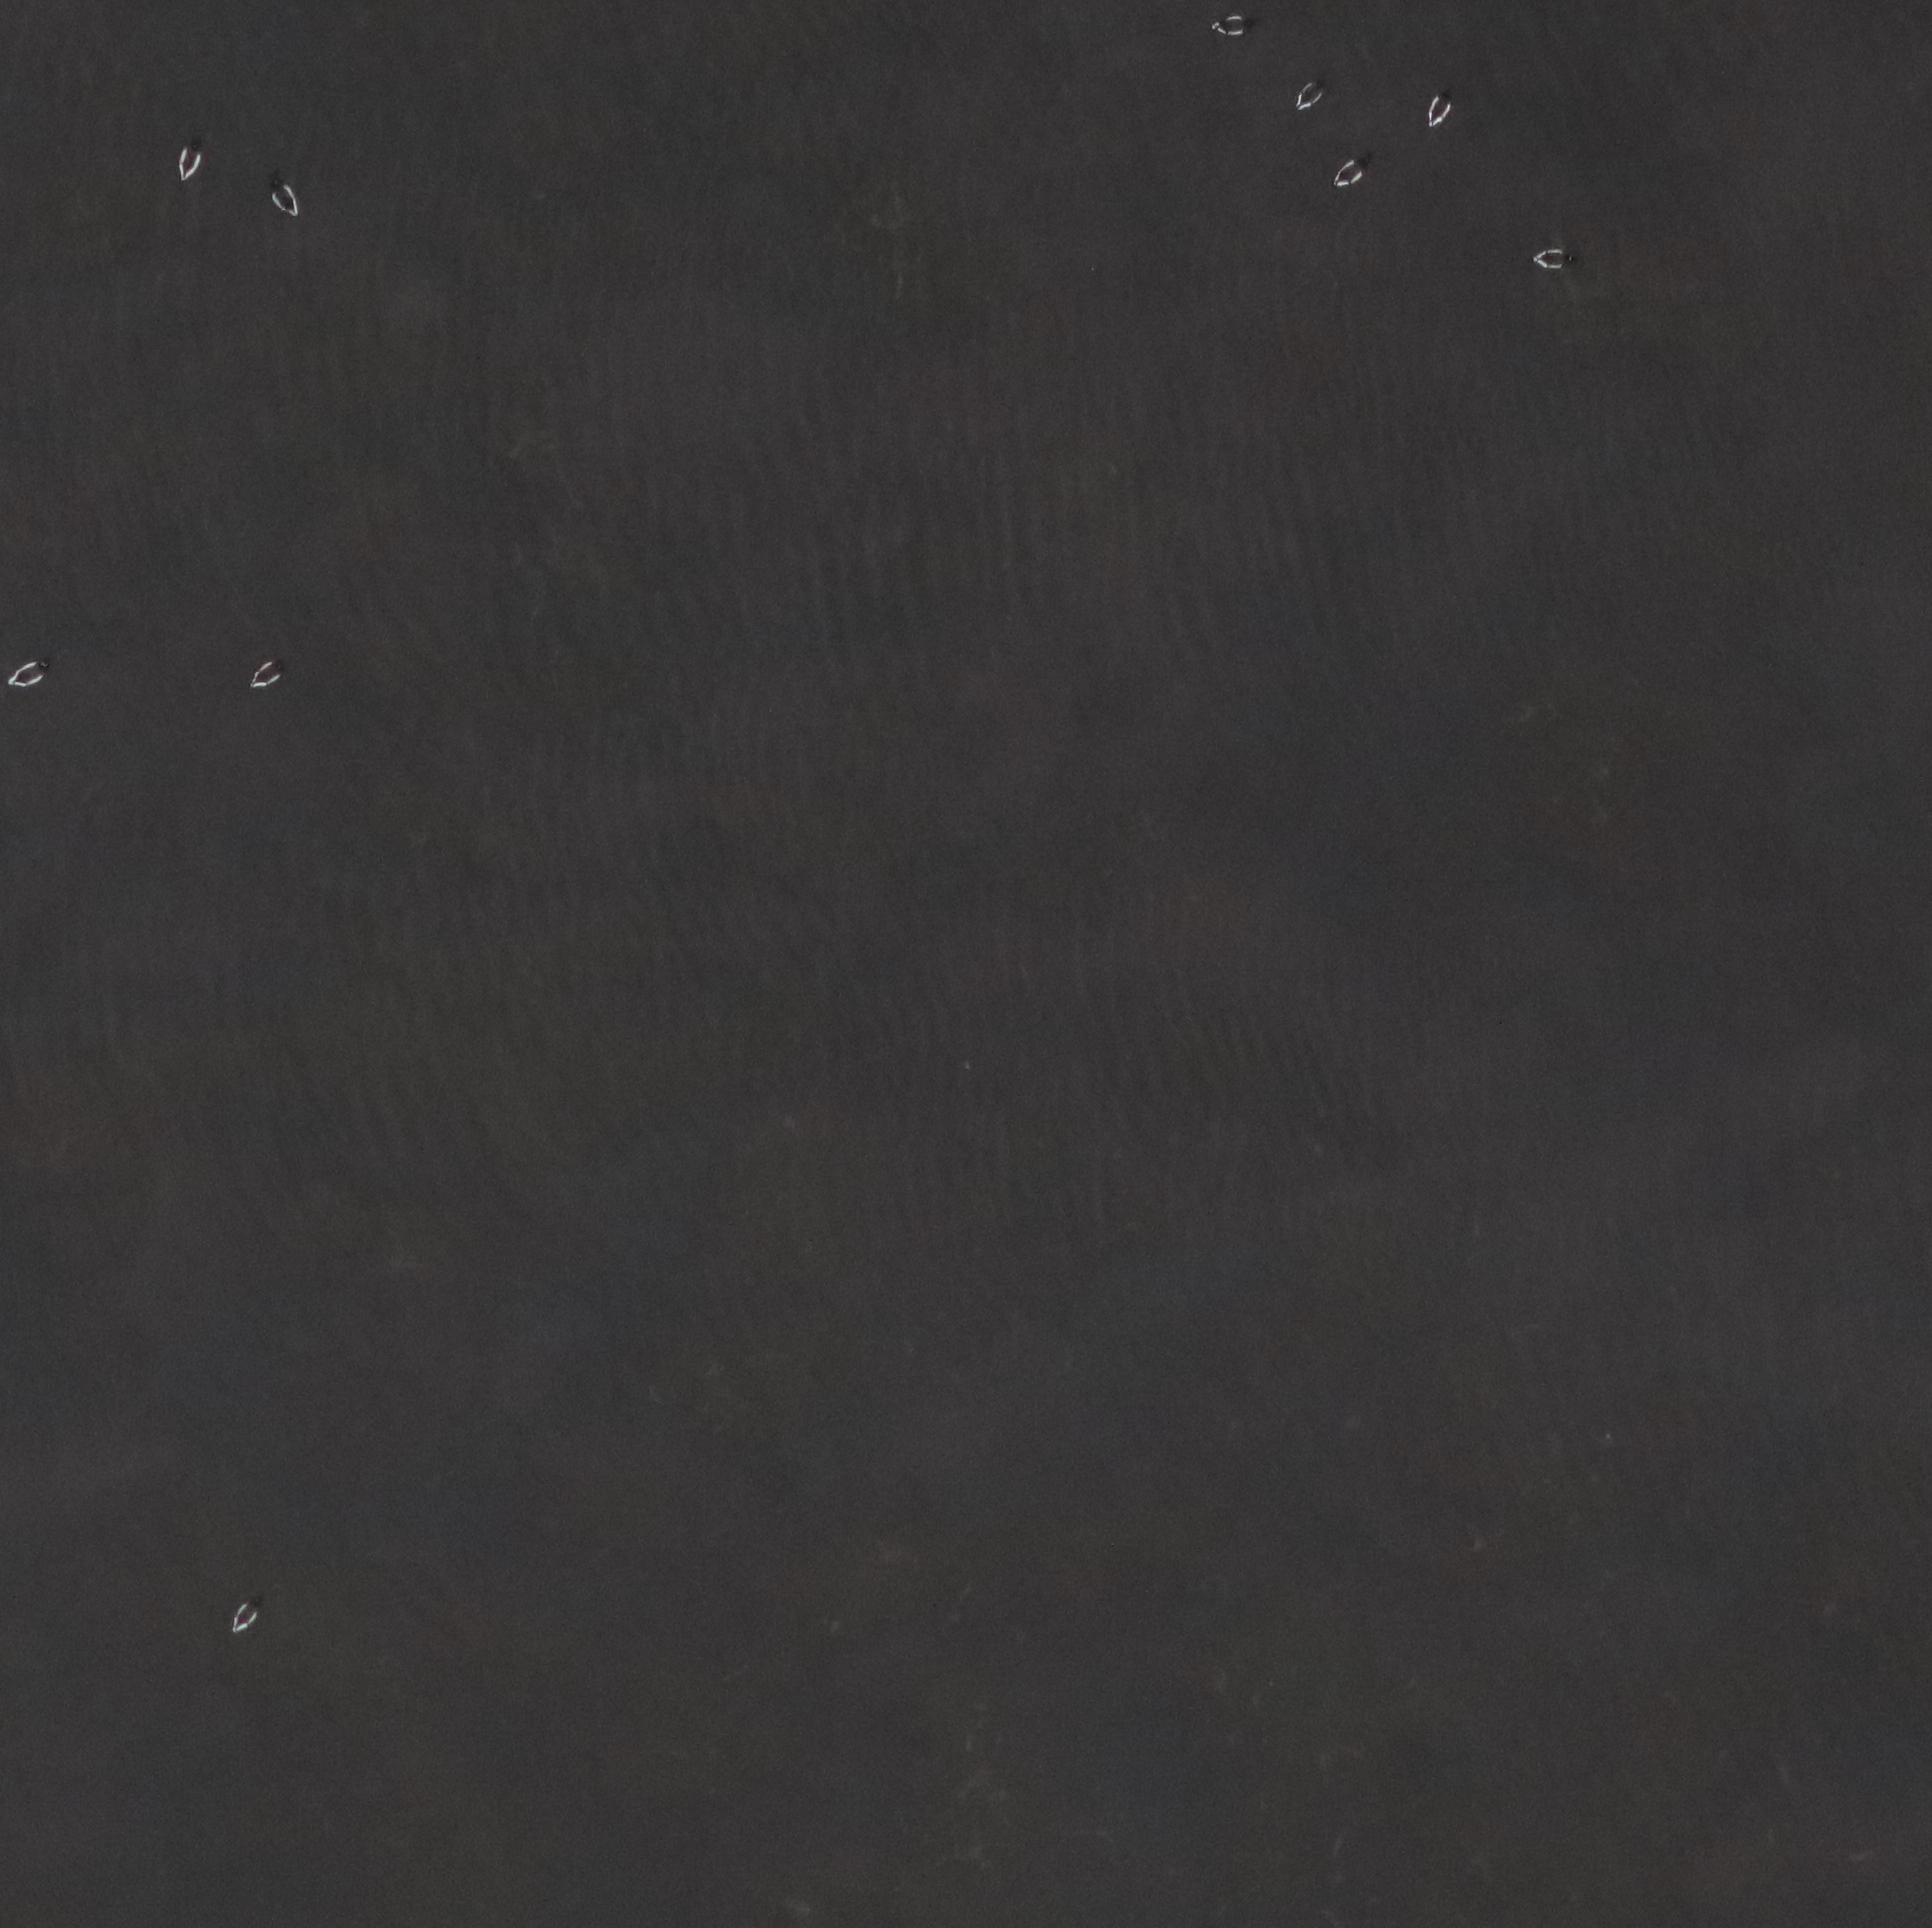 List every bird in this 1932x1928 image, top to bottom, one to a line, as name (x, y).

brant (1234, 27)
brant (1313, 94)
brant (1441, 108)
brant (190, 161)
brant (1352, 172)
brant (284, 198)
brant (1555, 259)
brant (267, 674)
brant (29, 675)
brant (246, 1616)